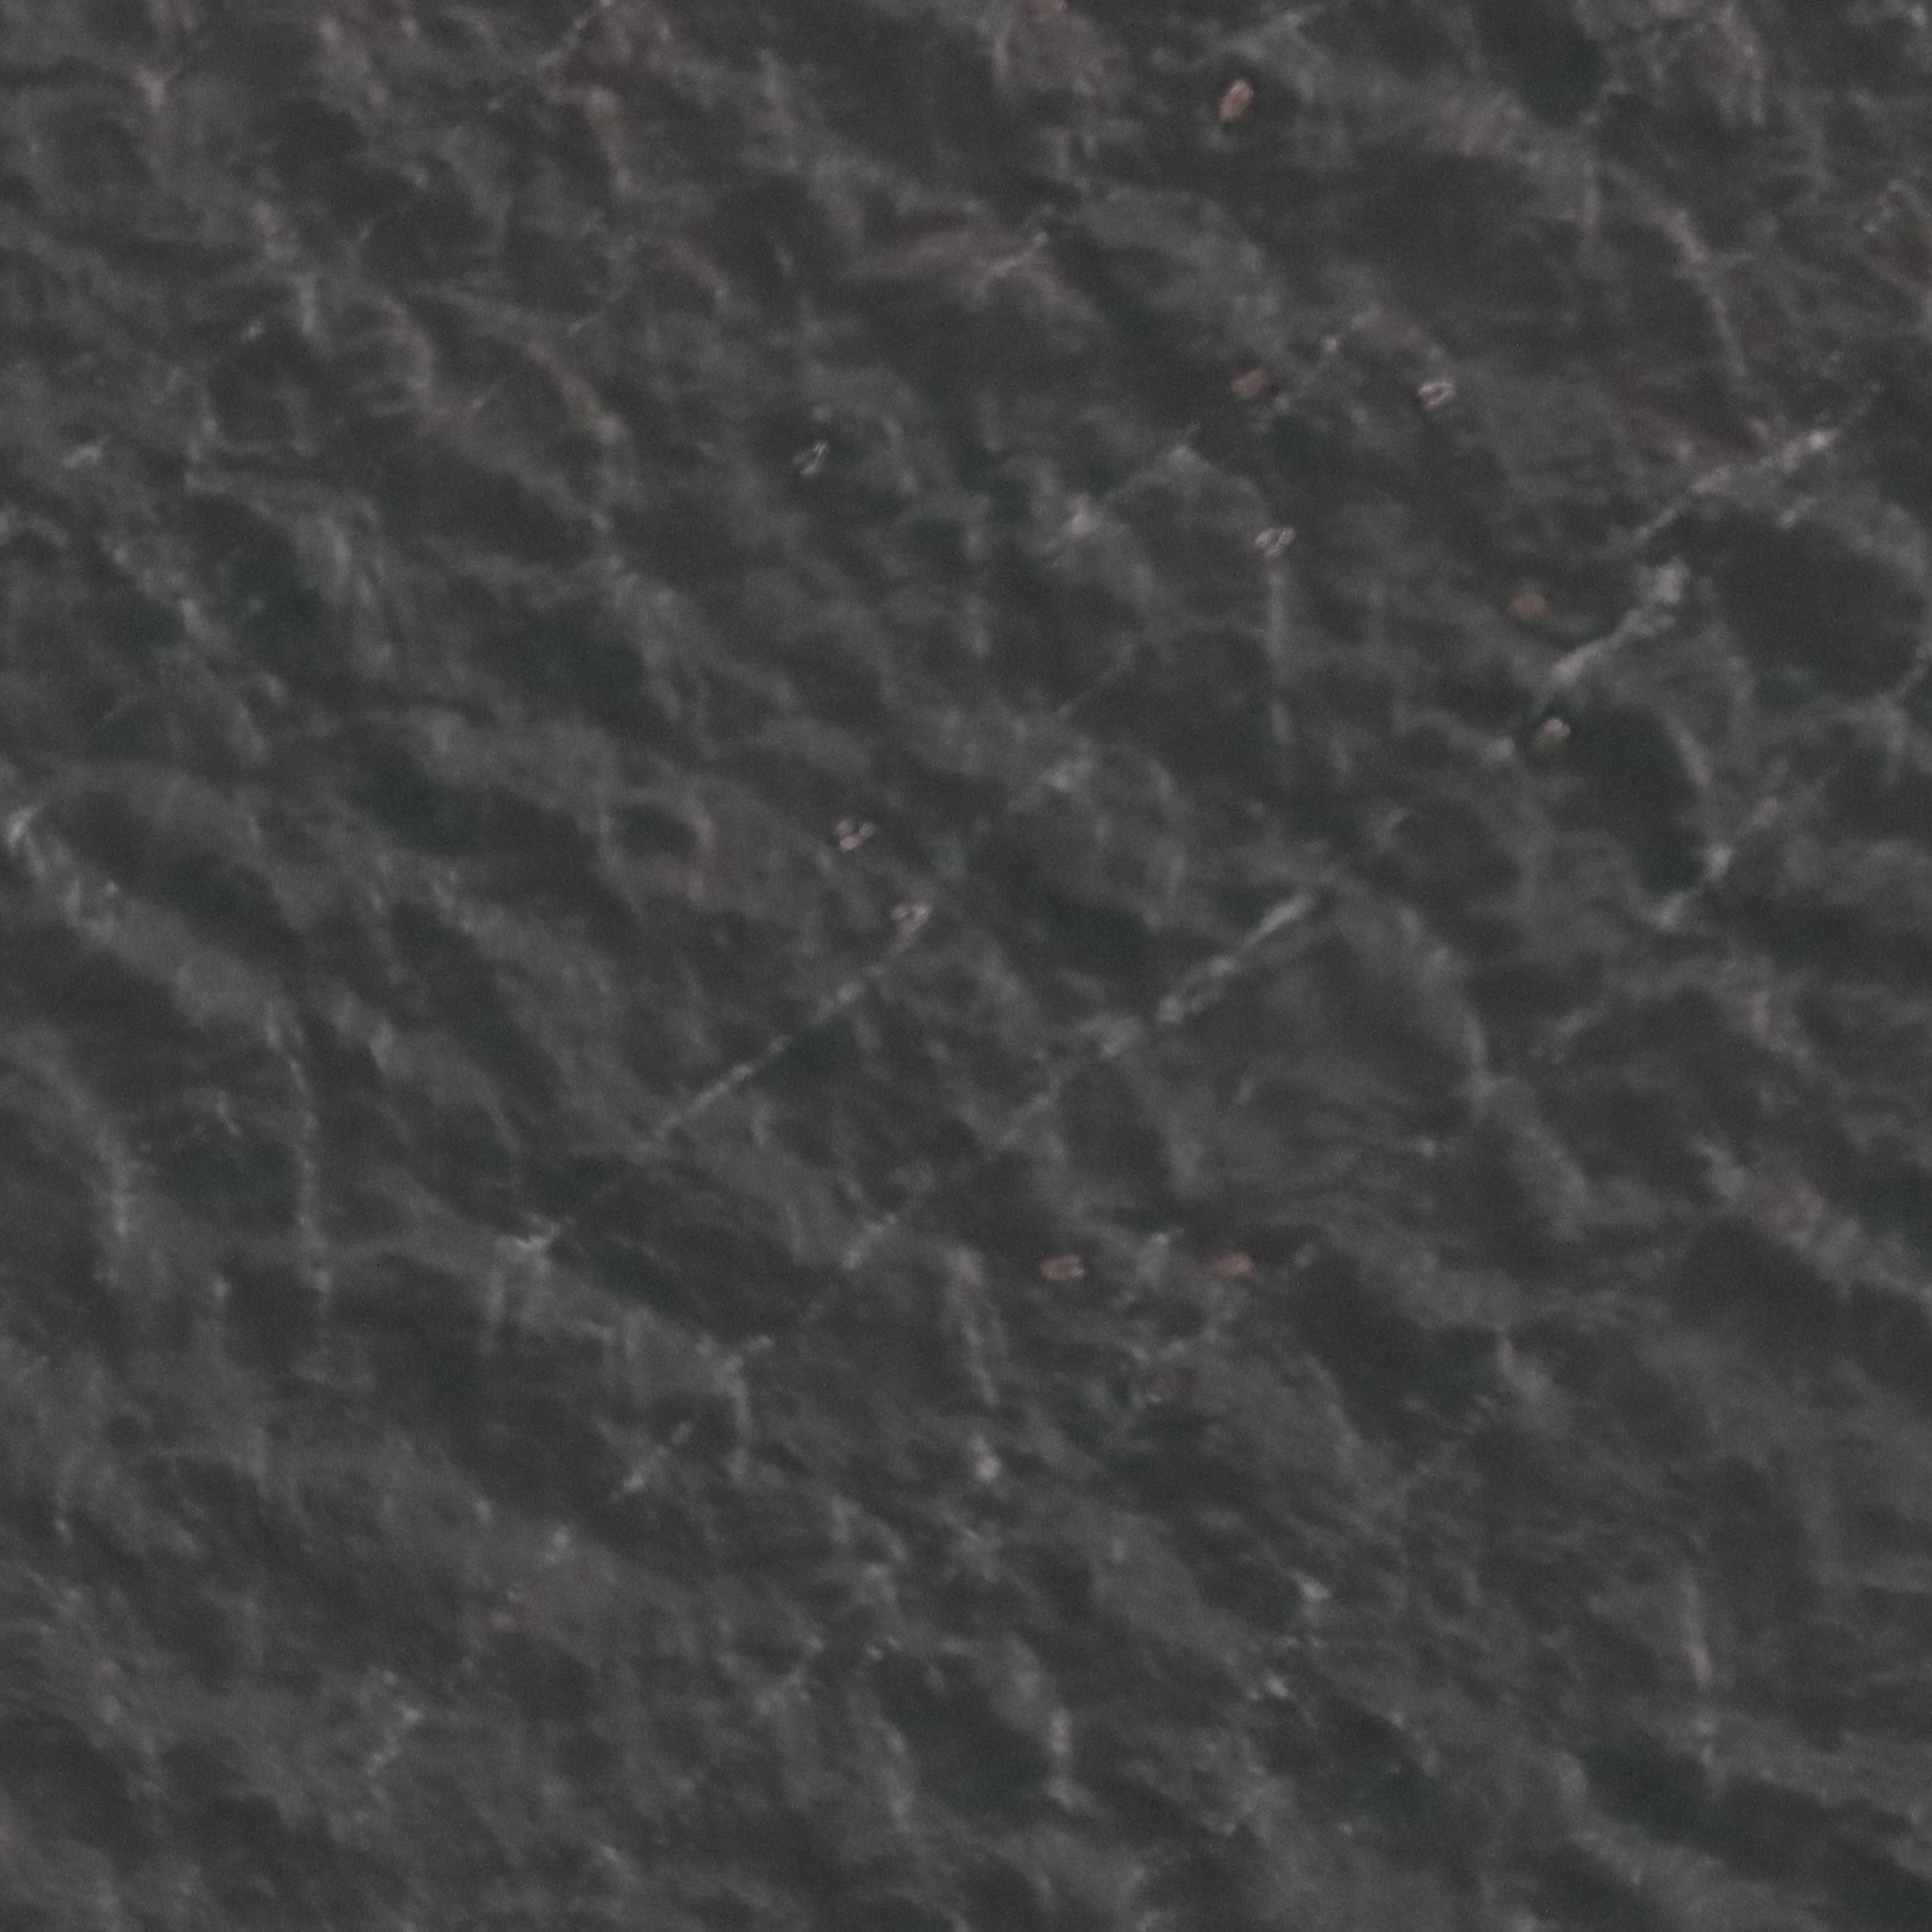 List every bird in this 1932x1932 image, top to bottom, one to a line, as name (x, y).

Canada goose (1235, 103)
Canada goose (1247, 383)
brant (1438, 397)
brant (805, 465)
brant (1271, 534)
Canada goose (1529, 607)
Canada goose (1550, 740)
brant (846, 831)
brant (907, 915)
Canada goose (1233, 1264)
Canada goose (1065, 1271)